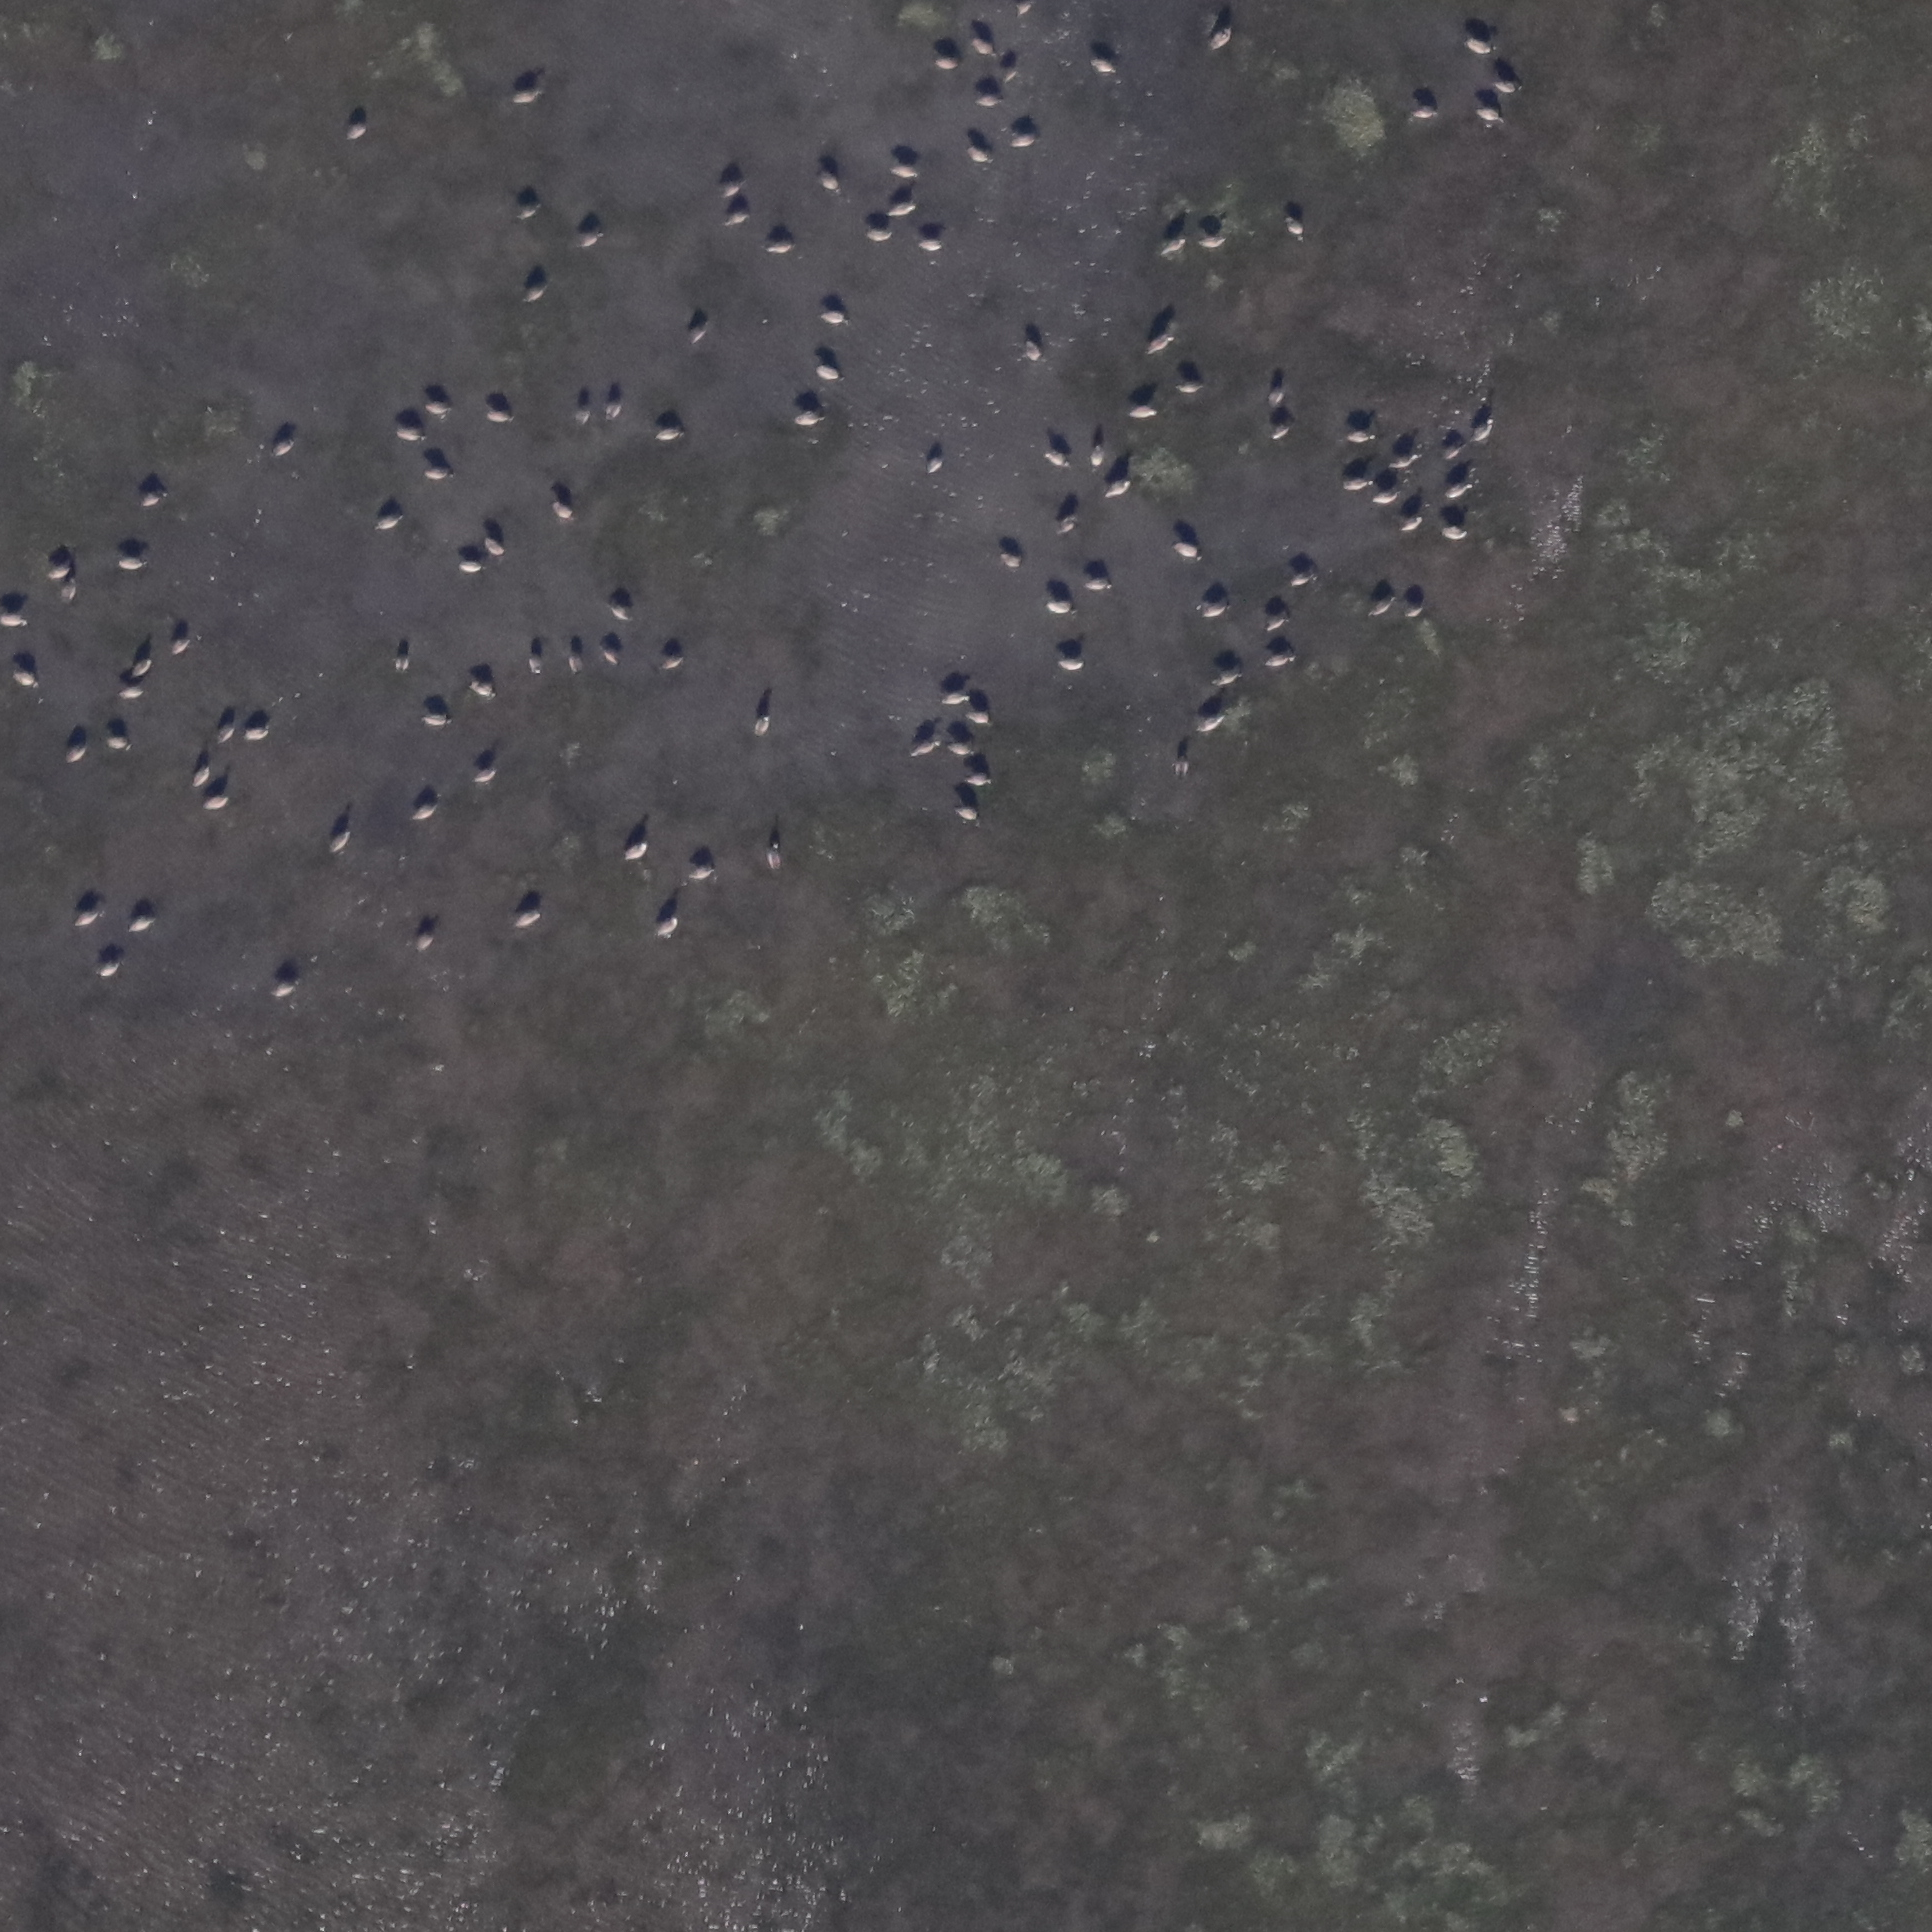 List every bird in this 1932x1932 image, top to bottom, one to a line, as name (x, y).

Canada goose (1020, 7)
Canada goose (1217, 37)
Canada goose (1479, 43)
Canada goose (984, 46)
Canada goose (947, 62)
Canada goose (1101, 63)
Canada goose (1007, 73)
Canada goose (1507, 85)
Canada goose (526, 95)
Canada goose (990, 99)
Canada goose (1424, 111)
Canada goose (1493, 115)
Canada goose (357, 131)
Canada goose (1024, 140)
Canada goose (979, 158)
Canada goose (905, 169)
Canada goose (828, 183)
Canada goose (732, 188)
Canada goose (901, 208)
Canada goose (529, 210)
Canada goose (738, 215)
Canada goose (1298, 229)
Canada goose (880, 233)
Canada goose (590, 238)
Canada goose (1212, 241)
Canada goose (929, 244)
Canada goose (1174, 245)
Canada goose (782, 246)
Canada goose (535, 293)
Canada goose (833, 316)
Canada goose (697, 332)
Canada goose (1161, 342)
Canada goose (1032, 353)
Canada goose (828, 372)
Canada goose (1192, 386)
Canada goose (1276, 398)
Canada goose (438, 406)
Canada goose (613, 411)
Canada goose (499, 414)
Canada goose (1141, 414)
Canada goose (580, 416)
Canada goose (809, 418)
Canada goose (1280, 429)
Canada goose (411, 433)
Canada goose (670, 434)
Canada goose (1480, 434)
Canada goose (1359, 435)
Canada goose (283, 448)
Canada goose (1450, 452)
Canada goose (1095, 455)
Canada goose (1056, 457)
Canada goose (1404, 460)
Canada goose (934, 465)
Canada goose (438, 472)
Canada goose (1358, 483)
Canada goose (1118, 487)
Canada goose (1456, 490)
Canada goose (1387, 497)
Canada goose (152, 499)
Canada goose (563, 510)
Canada goose (388, 521)
Canada goose (1410, 522)
Canada goose (1066, 524)
Canada goose (1455, 532)
Canada goose (494, 546)
Canada goose (1187, 548)
Canada goose (1013, 558)
Canada goose (132, 562)
Canada goose (471, 565)
Canada goose (63, 570)
Canada goose (1302, 578)
Canada goose (1098, 583)
Canada goose (70, 592)
Canada goose (1064, 605)
Canada goose (1381, 606)
Canada goose (1215, 608)
Canada goose (1414, 608)
Canada goose (621, 611)
Canada goose (13, 619)
Canada goose (1277, 621)
Canada goose (181, 644)
Canada goose (611, 654)
Canada goose (1279, 659)
Canada goose (574, 661)
Canada goose (404, 662)
Canada goose (536, 662)
Canada goose (671, 662)
Canada goose (1070, 663)
Canada goose (141, 668)
Canada goose (24, 676)
Canada goose (1229, 678)
Canada goose (483, 689)
Canada goose (131, 692)
Canada goose (951, 697)
Canada goose (978, 716)
Canada goose (437, 719)
Canada goose (1208, 724)
Canada goose (762, 725)
Canada goose (257, 733)
Canada goose (226, 734)
Canada goose (119, 741)
Canada goose (925, 747)
Canada goose (961, 747)
Canada goose (75, 753)
Canada goose (1182, 767)
Canada goose (485, 774)
Canada goose (202, 777)
Canada goose (978, 779)
Canada goose (217, 801)
Canada goose (426, 811)
Canada goose (967, 813)
Canada goose (340, 844)
Canada goose (636, 851)
Canada goose (777, 857)
Canada goose (704, 872)
Canada goose (87, 917)
Canada goose (528, 918)
Canada goose (142, 923)
Canada goose (667, 927)
Canada goose (424, 940)
Canada goose (109, 969)
Canada goose (284, 990)